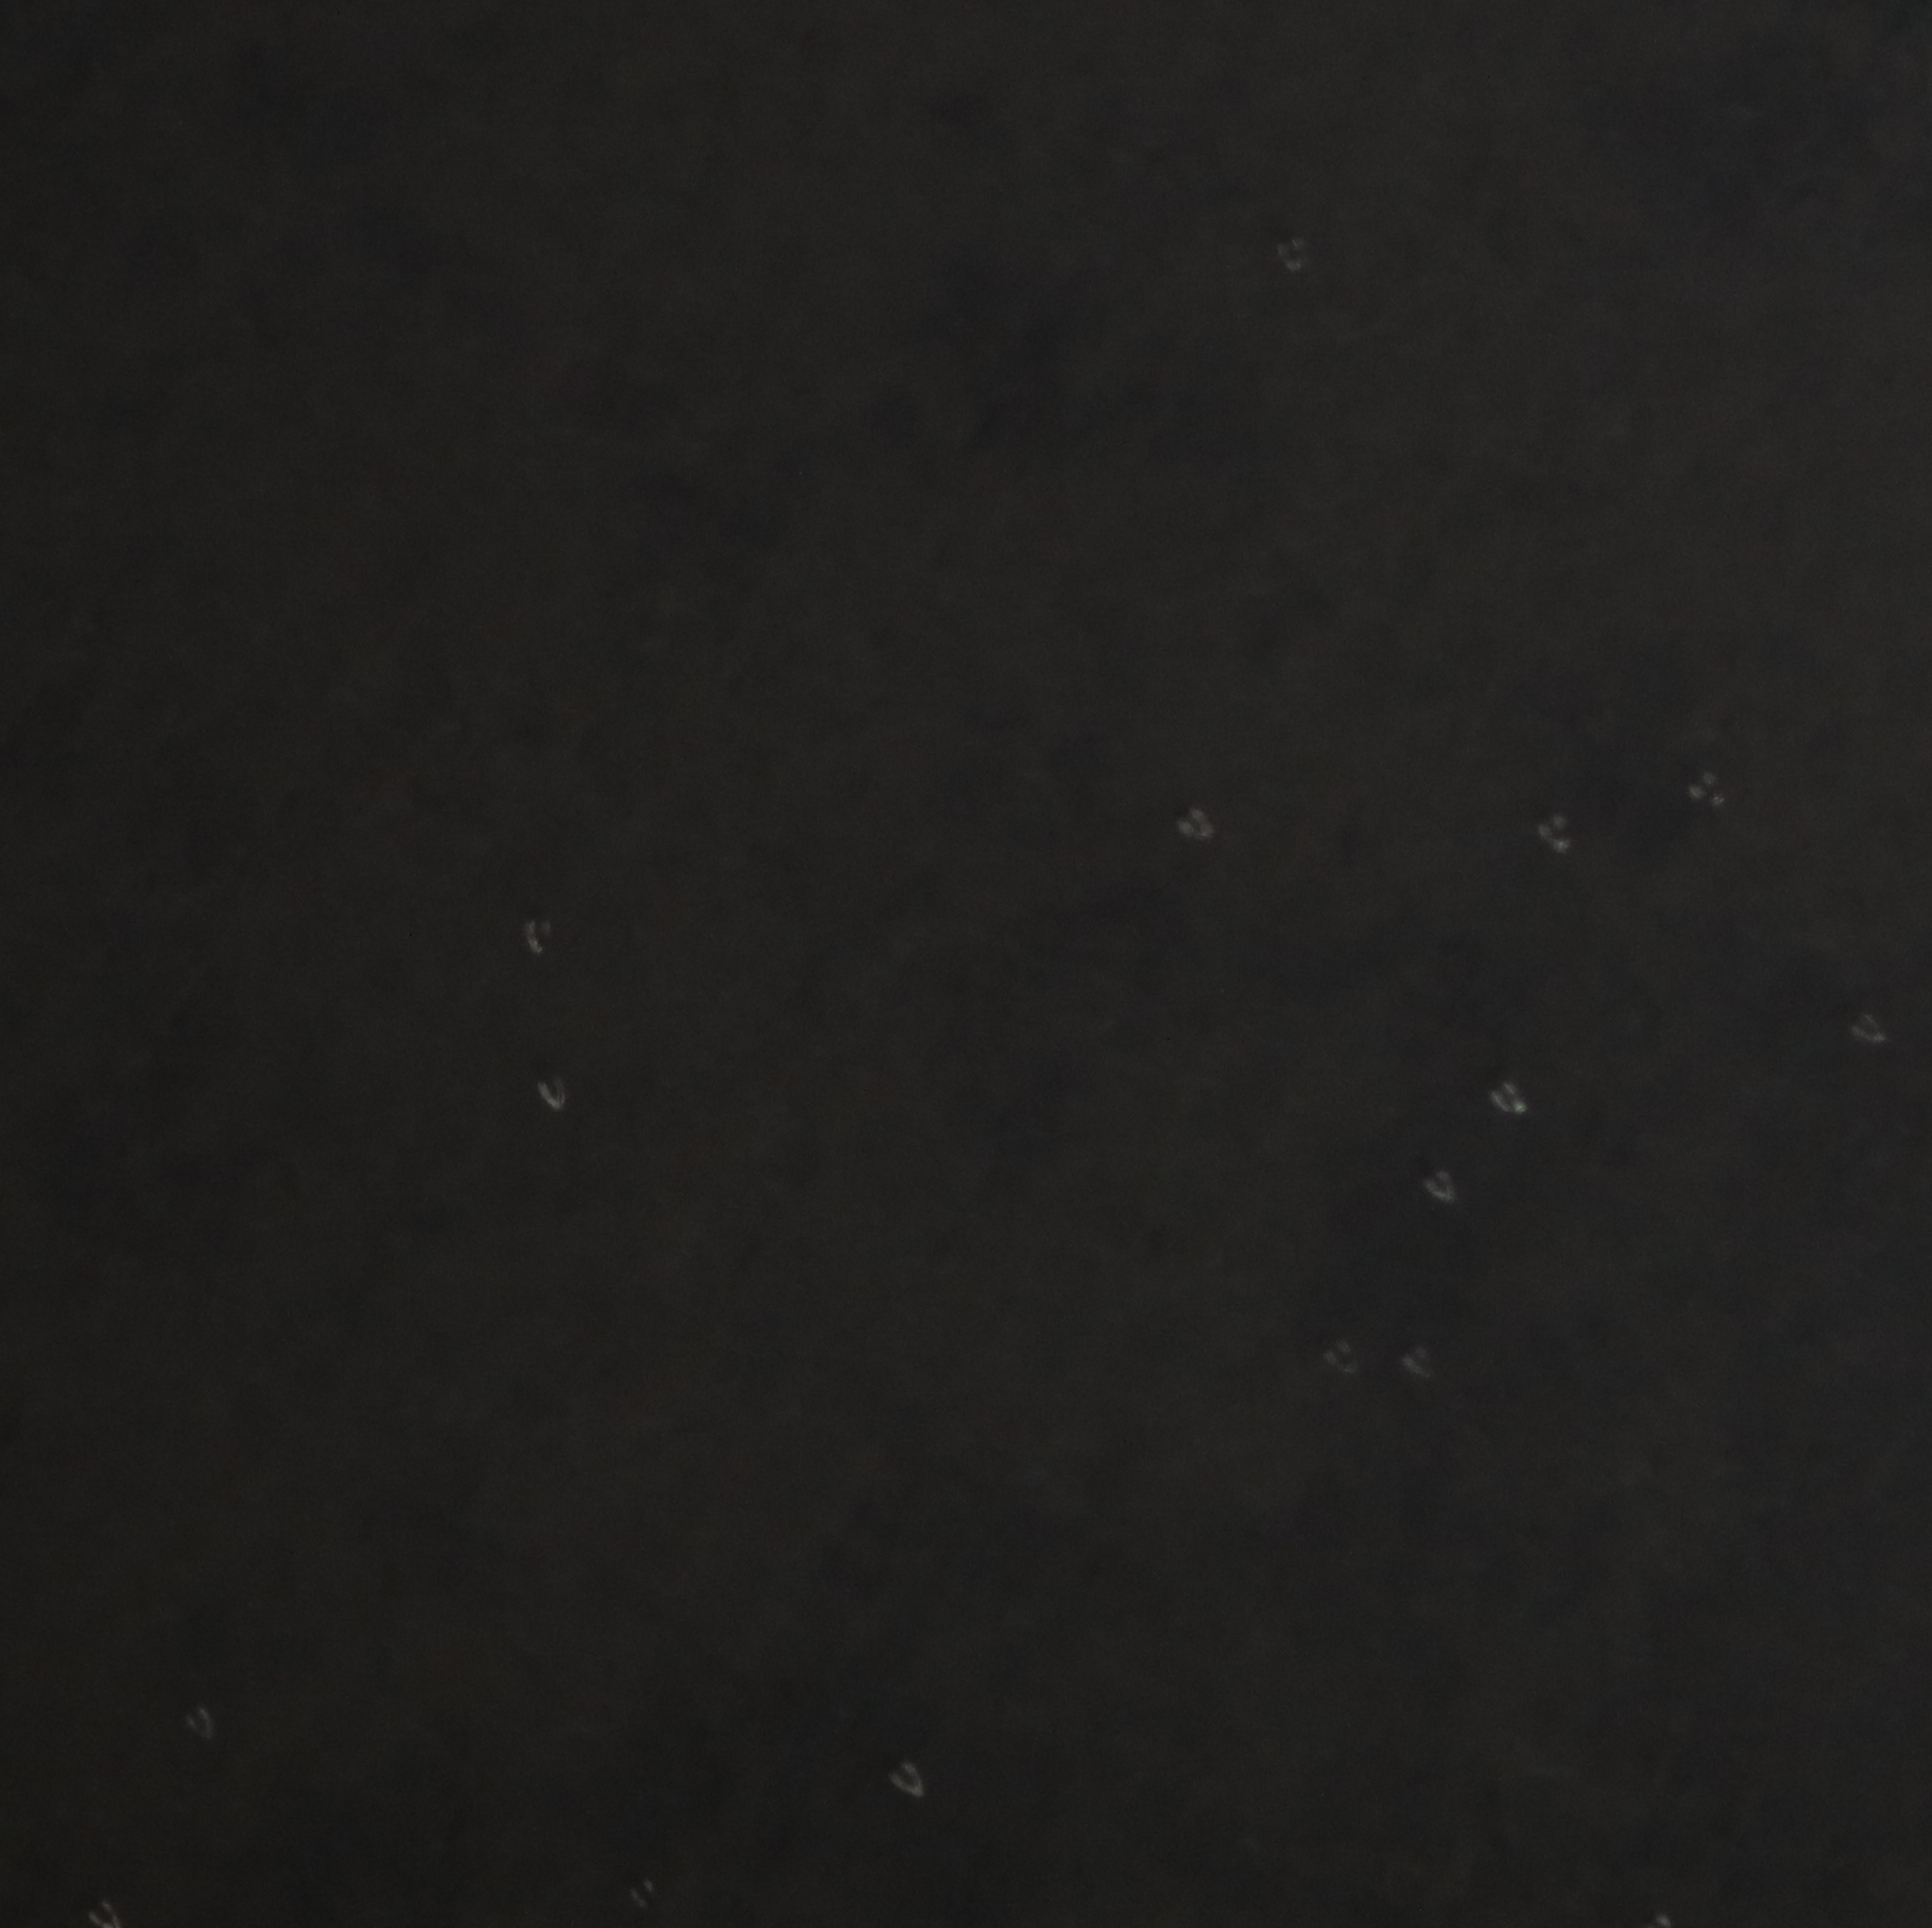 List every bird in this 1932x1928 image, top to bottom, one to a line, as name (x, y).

brant (1294, 253)
brant (1711, 795)
brant (1189, 825)
brant (1564, 833)
brant (544, 946)
brant (1863, 1039)
brant (1515, 1098)
brant (558, 1103)
brant (1433, 1187)
brant (1347, 1359)
brant (1415, 1370)
brant (199, 1725)
brant (904, 1780)
brant (641, 1900)